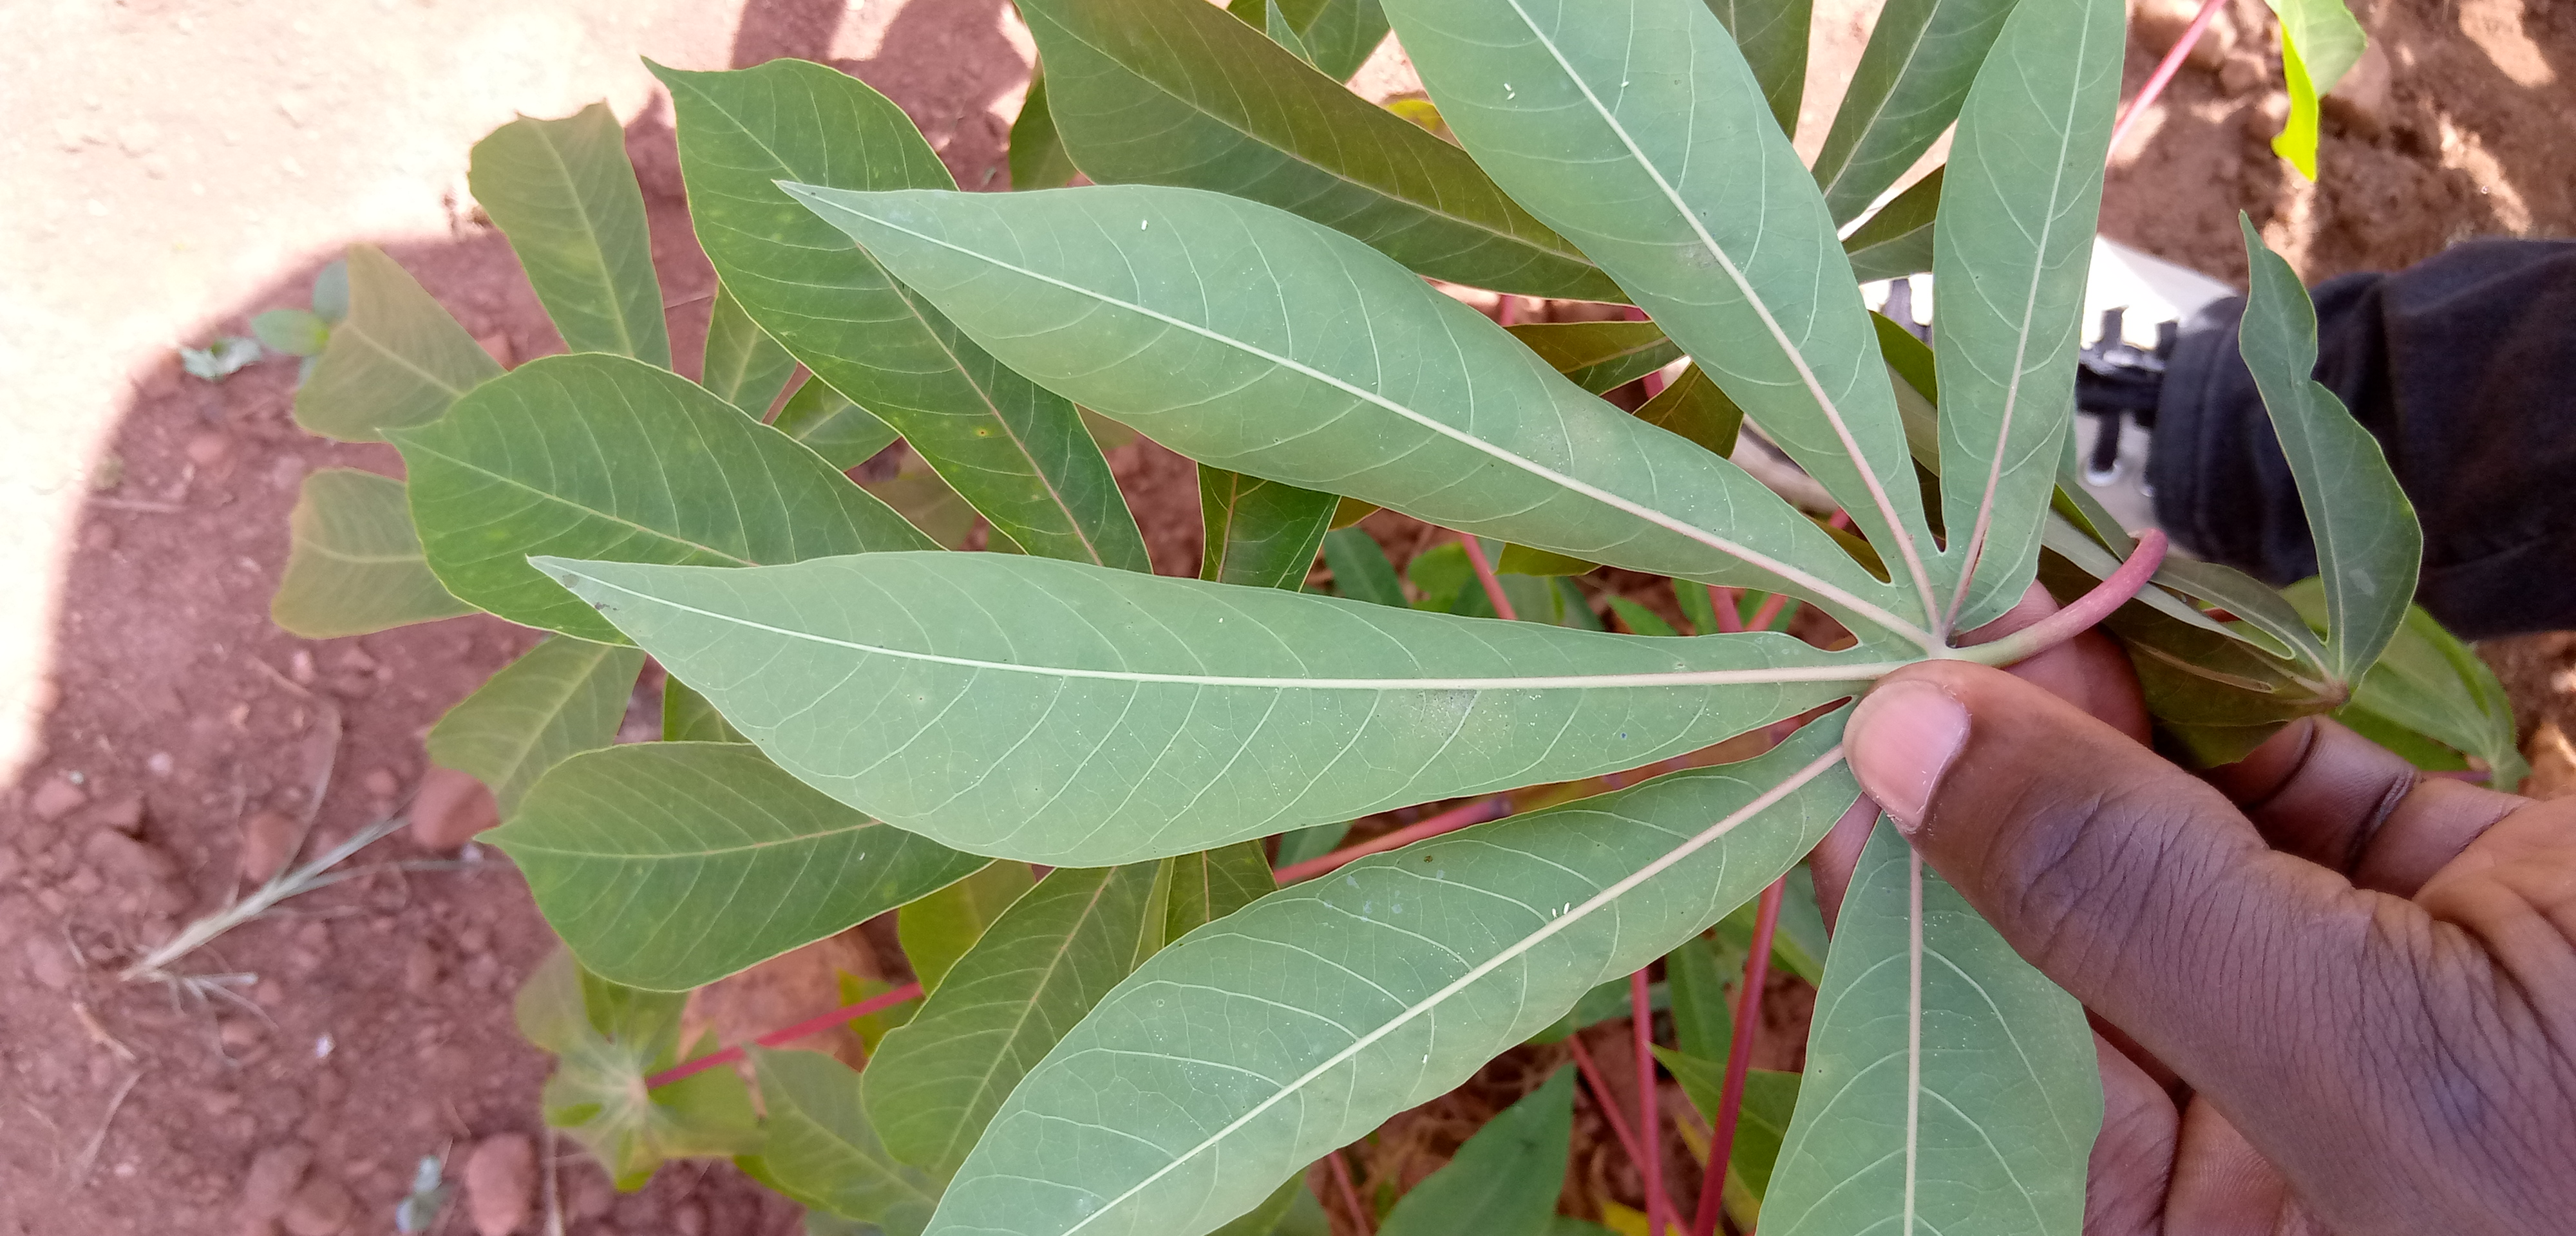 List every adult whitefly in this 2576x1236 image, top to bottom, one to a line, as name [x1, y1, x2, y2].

whitefly [1620, 79, 1630, 90]
whitefly [1502, 81, 1512, 92]
whitefly [1506, 91, 1517, 101]
whitefly [1140, 219, 1148, 232]
whitefly [1217, 617, 1224, 624]
whitefly [1562, 901, 1571, 915]
whitefly [1551, 907, 1557, 919]
whitefly [1421, 1053, 1428, 1065]